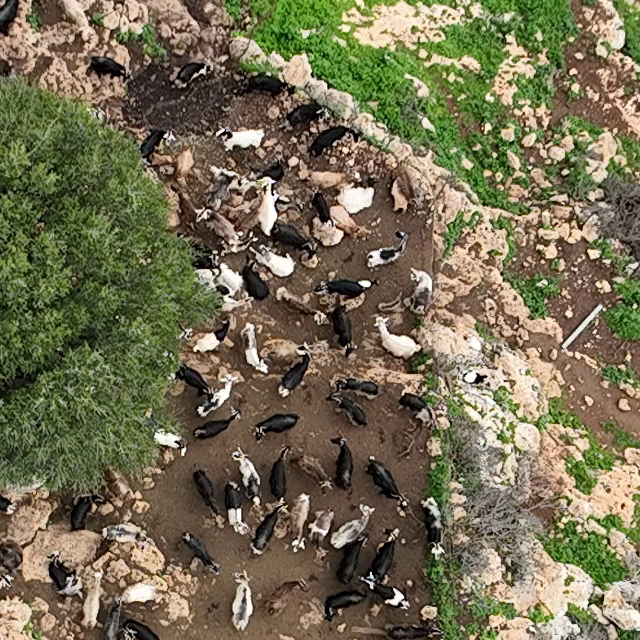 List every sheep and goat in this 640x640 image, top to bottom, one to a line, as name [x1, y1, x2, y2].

goat [0, 3, 20, 35]
goat [88, 56, 128, 80]
goat [0, 58, 12, 84]
goat [175, 62, 211, 89]
goat [246, 76, 294, 96]
goat [281, 103, 330, 131]
goat [309, 126, 353, 157]
goat [142, 128, 174, 163]
goat [217, 129, 264, 152]
goat [176, 148, 197, 187]
goat [257, 162, 283, 186]
goat [208, 165, 247, 191]
goat [392, 167, 420, 207]
goat [194, 174, 233, 210]
goat [337, 176, 376, 214]
goat [260, 179, 276, 234]
goat [393, 182, 409, 210]
goat [312, 186, 332, 222]
goat [173, 187, 199, 232]
goat [327, 205, 371, 238]
goat [233, 207, 263, 234]
goat [194, 210, 238, 236]
goat [261, 220, 319, 261]
goat [222, 231, 258, 255]
goat [363, 233, 407, 266]
goat [259, 246, 296, 276]
goat [239, 258, 271, 300]
goat [406, 268, 431, 314]
goat [315, 280, 371, 298]
goat [275, 286, 318, 323]
goat [327, 300, 358, 357]
goat [375, 316, 420, 358]
goat [192, 318, 230, 351]
goat [239, 322, 270, 373]
goat [277, 343, 310, 395]
goat [174, 365, 215, 403]
goat [195, 375, 236, 418]
goat [332, 376, 381, 399]
goat [399, 391, 436, 431]
goat [325, 393, 369, 428]
goat [192, 407, 241, 436]
goat [253, 413, 299, 441]
goat [150, 429, 188, 457]
goat [330, 435, 354, 490]
goat [269, 445, 292, 499]
goat [233, 448, 261, 500]
goat [292, 454, 333, 497]
goat [367, 459, 410, 511]
goat [105, 468, 134, 502]
goat [192, 468, 224, 527]
goat [222, 480, 249, 535]
goat [0, 483, 15, 515]
goat [291, 493, 311, 551]
goat [69, 494, 107, 530]
goat [250, 499, 288, 552]
goat [421, 500, 445, 559]
goat [330, 506, 374, 549]
goat [308, 509, 334, 546]
goat [101, 523, 148, 550]
goat [368, 529, 398, 583]
goat [180, 532, 219, 575]
goat [337, 533, 368, 582]
goat [0, 535, 24, 570]
goat [46, 550, 81, 596]
goat [80, 568, 103, 628]
goat [233, 569, 252, 631]
goat [361, 572, 410, 610]
goat [0, 575, 10, 605]
goat [266, 578, 310, 616]
goat [118, 584, 160, 602]
goat [322, 591, 367, 619]
goat [101, 597, 123, 639]
goat [122, 619, 161, 639]
goat [387, 625, 443, 639]